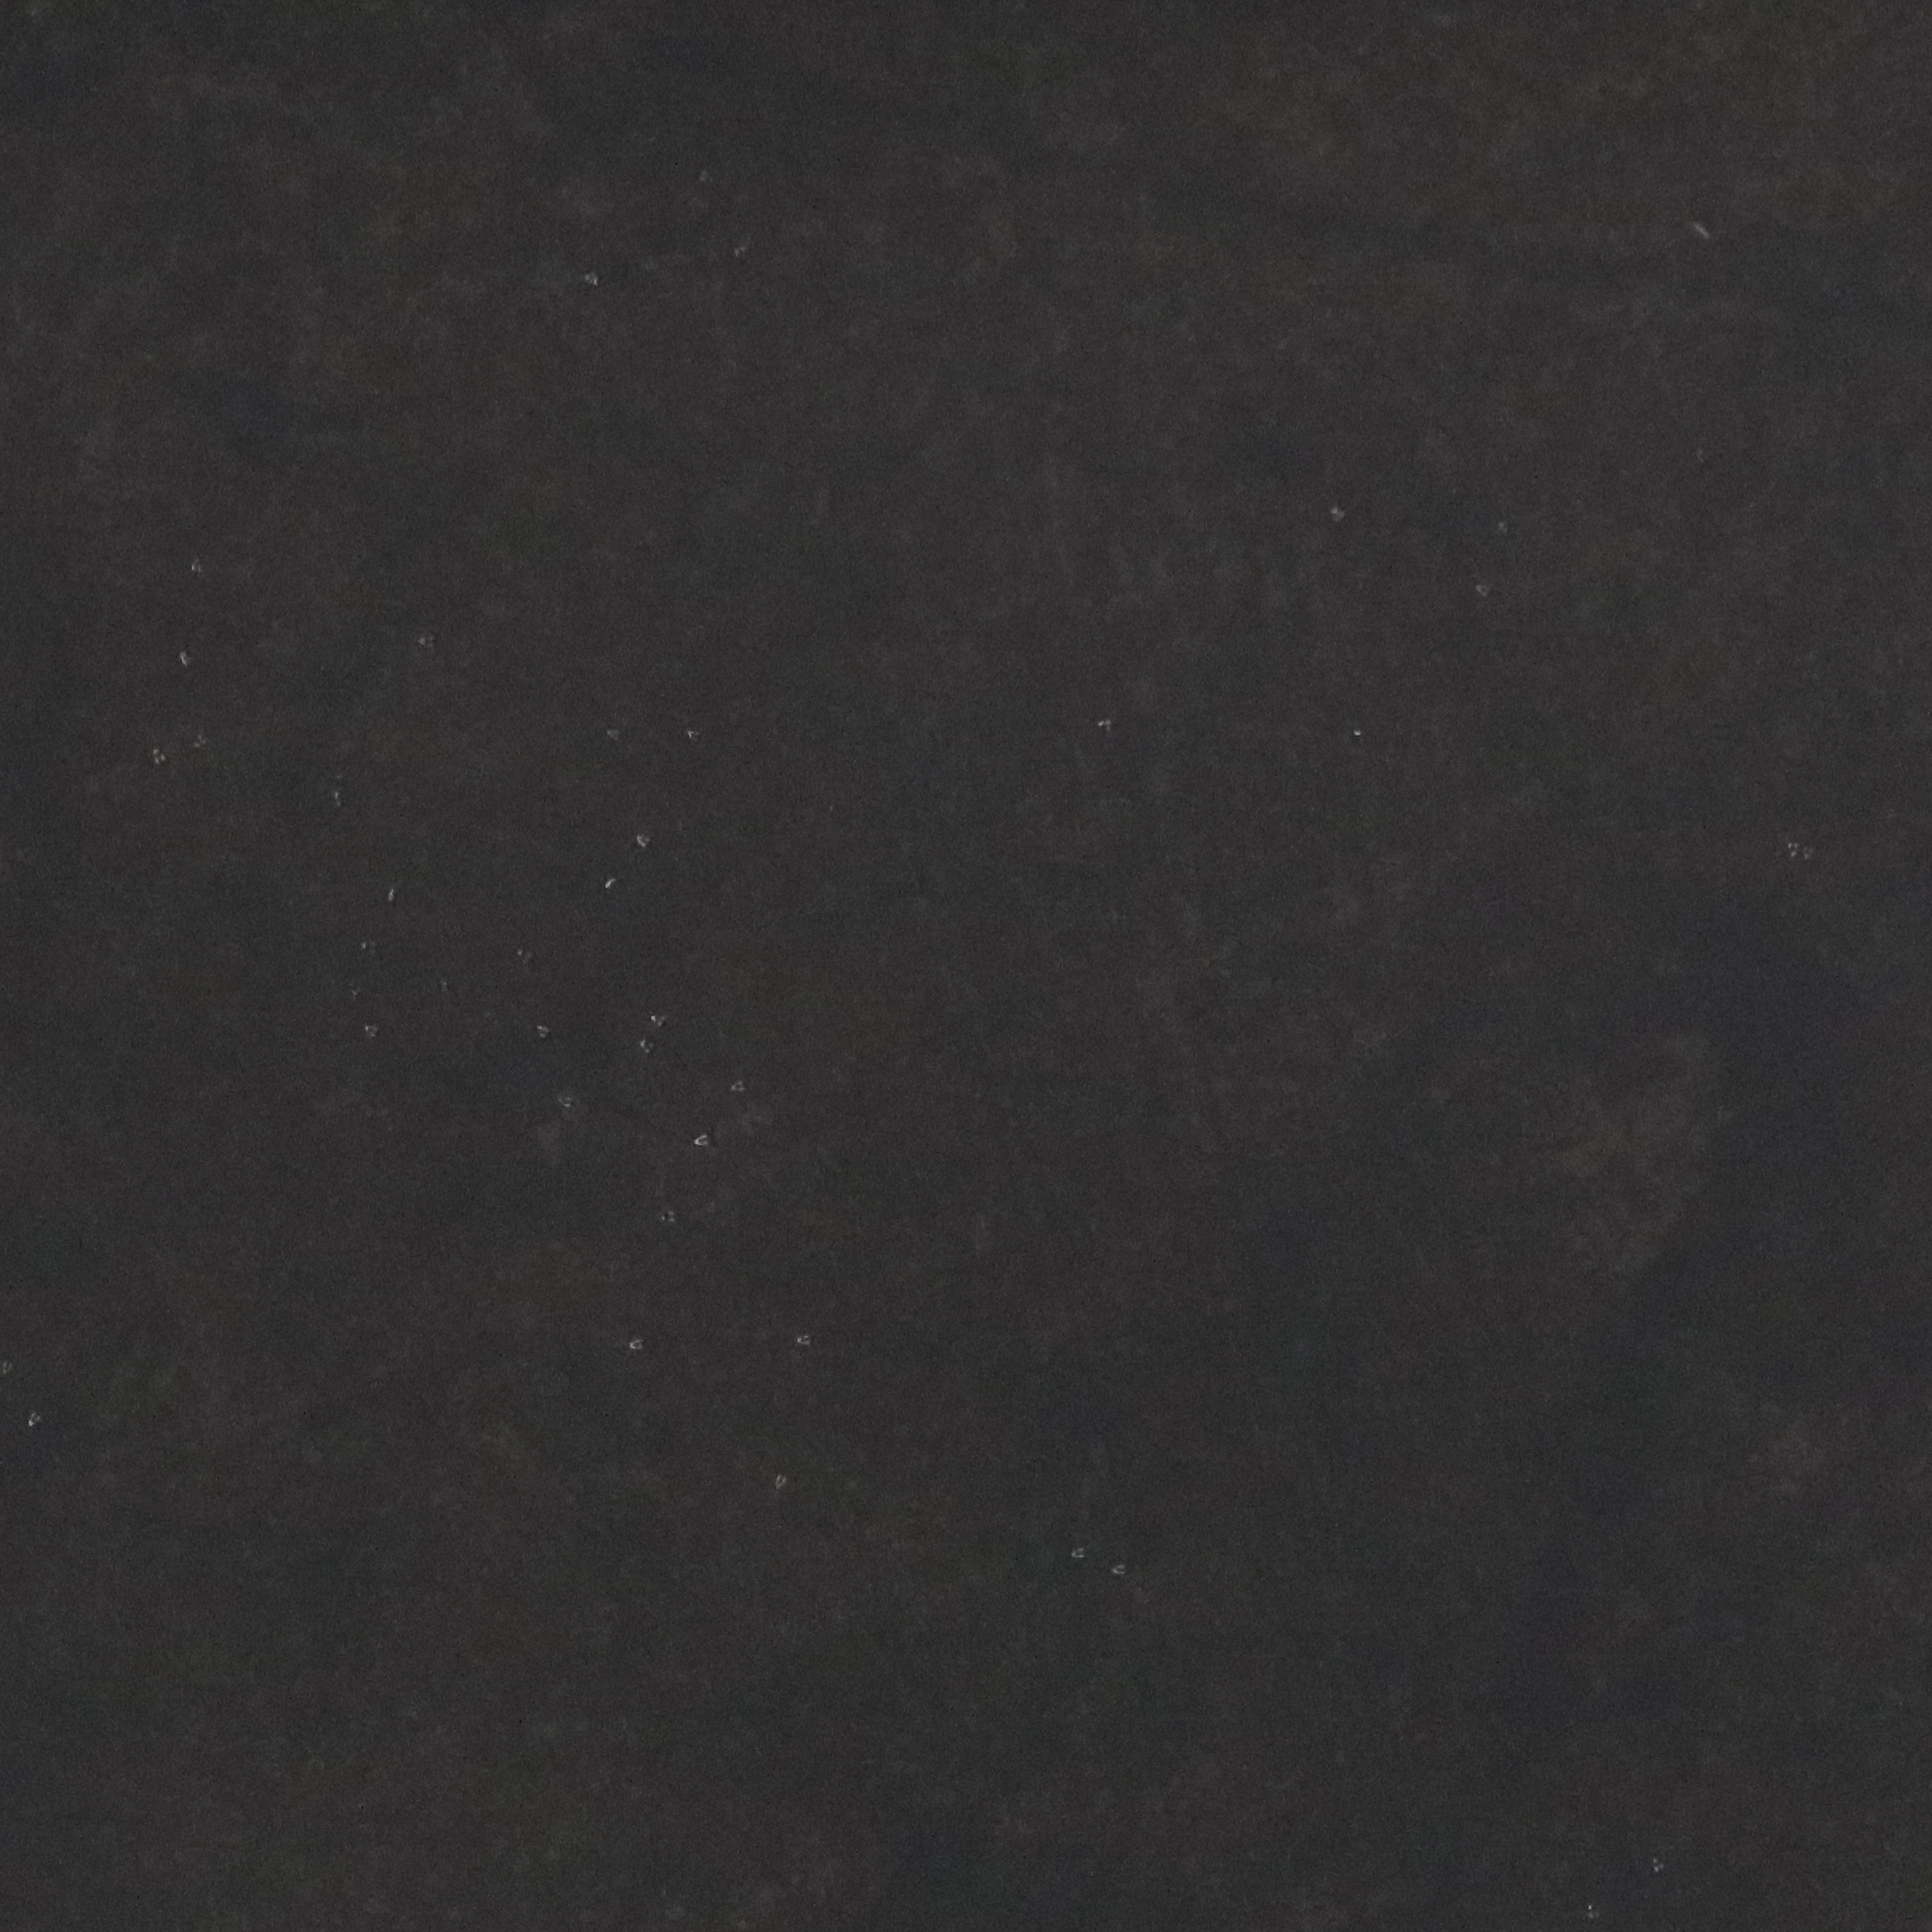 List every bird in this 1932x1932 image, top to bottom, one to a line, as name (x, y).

brant (699, 176)
brant (737, 258)
brant (596, 272)
brant (1333, 517)
brant (1505, 519)
brant (198, 564)
brant (1479, 584)
brant (419, 648)
brant (183, 655)
brant (1110, 721)
brant (613, 734)
brant (693, 735)
brant (203, 740)
brant (160, 759)
brant (339, 800)
brant (648, 844)
brant (1793, 849)
brant (1808, 851)
brant (614, 890)
brant (395, 891)
brant (365, 944)
brant (528, 957)
brant (356, 989)
brant (443, 989)
brant (665, 1016)
brant (369, 1031)
brant (543, 1032)
brant (647, 1050)
brant (742, 1092)
brant (570, 1100)
brant (705, 1150)
brant (668, 1215)
brant (803, 1341)
brant (636, 1345)
brant (7, 1368)
brant (36, 1418)
brant (780, 1480)
brant (1081, 1553)
brant (1123, 1570)
brant (1657, 1863)
brant (1591, 1912)